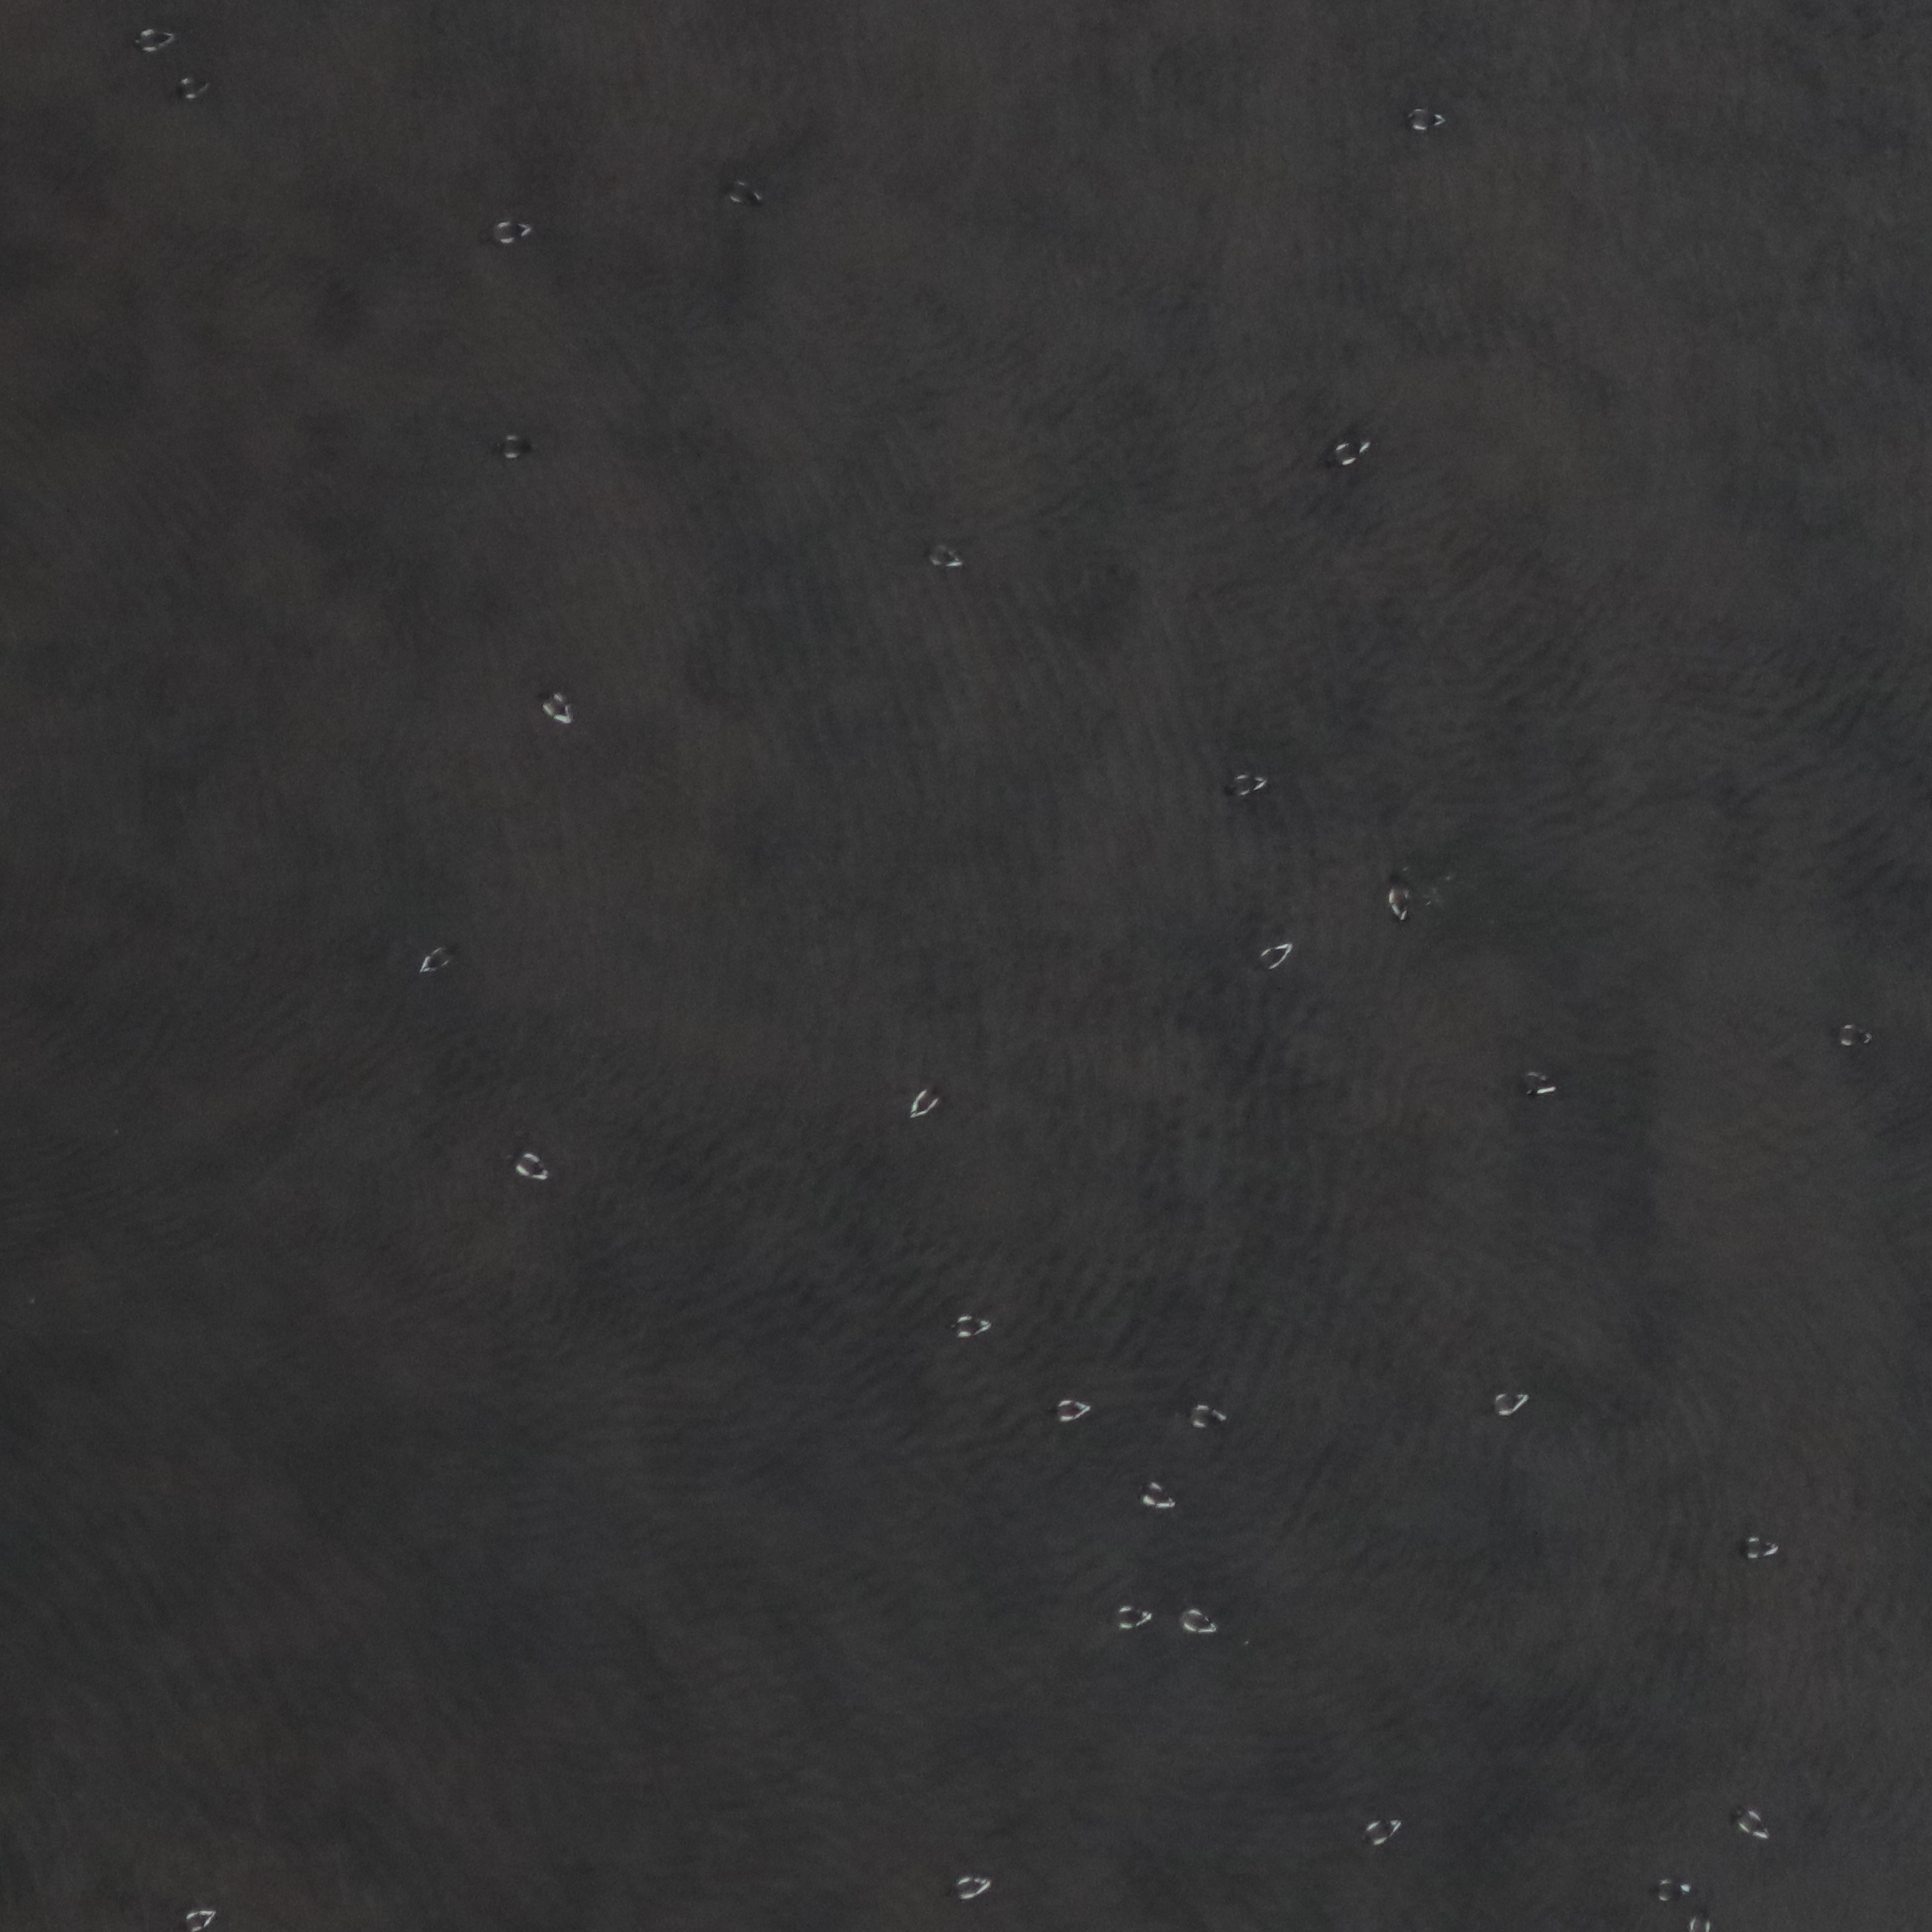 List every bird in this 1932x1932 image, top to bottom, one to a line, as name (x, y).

brant (154, 39)
brant (196, 90)
brant (1425, 118)
brant (741, 194)
brant (511, 230)
brant (516, 446)
brant (1348, 452)
brant (942, 556)
brant (557, 704)
brant (1243, 785)
brant (1399, 896)
brant (438, 958)
brant (1272, 958)
brant (1853, 1036)
brant (1536, 1083)
brant (926, 1103)
brant (530, 1166)
brant (970, 1325)
brant (1506, 1403)
brant (1070, 1412)
brant (1204, 1415)
brant (1159, 1499)
brant (1758, 1549)
brant (1130, 1618)
brant (1194, 1621)
brant (1751, 1823)
brant (1381, 1835)
brant (970, 1888)
brant (1669, 1888)
brant (198, 1925)